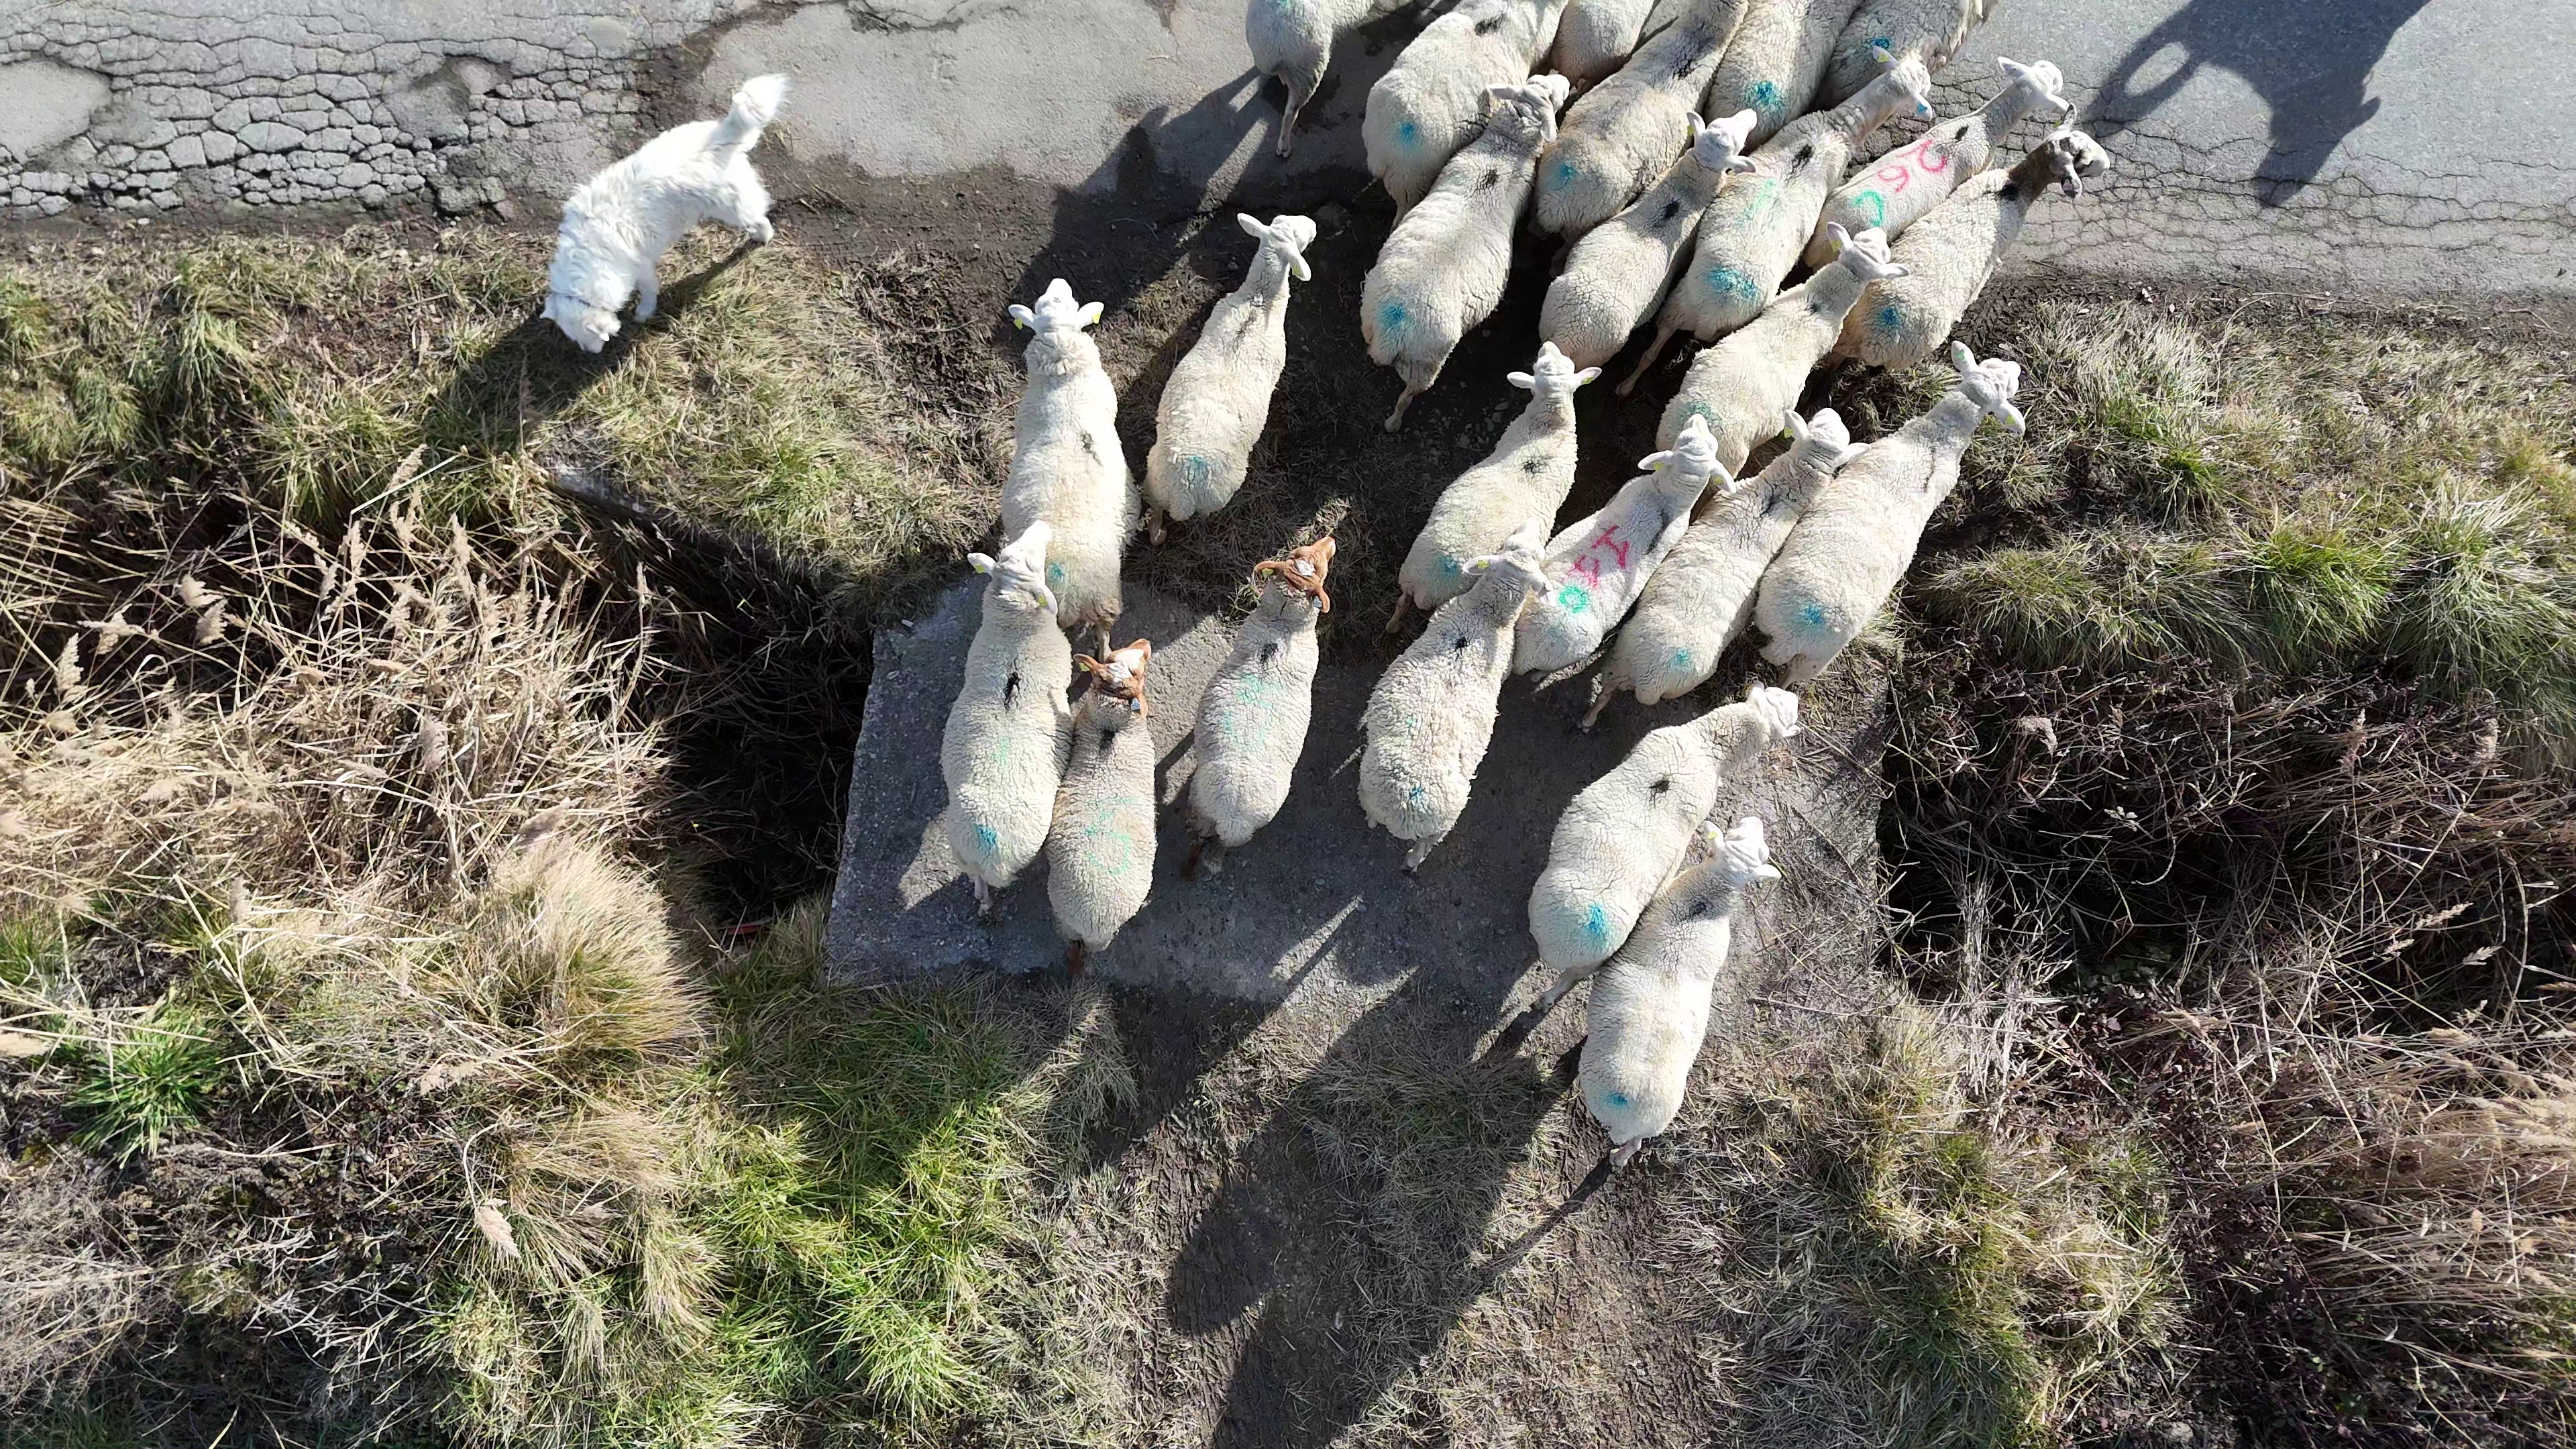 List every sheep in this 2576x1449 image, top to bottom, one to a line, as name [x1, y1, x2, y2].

sheep [1247, 0, 1414, 161]
sheep [1360, 0, 1564, 201]
sheep [1535, 0, 1748, 236]
sheep [1550, 0, 1657, 86]
sheep [1707, 0, 1861, 153]
sheep [1824, 0, 1986, 112]
sheep [1664, 47, 1932, 343]
sheep [1802, 56, 2071, 270]
sheep [1357, 74, 1571, 395]
sheep [1852, 104, 2110, 376]
sheep [1536, 108, 1757, 369]
sheep [1144, 214, 1317, 520]
sheep [1659, 222, 1910, 496]
sheep [1000, 278, 1141, 637]
sheep [1756, 339, 2026, 686]
sheep [1398, 341, 1601, 630]
sheep [1581, 407, 1871, 735]
sheep [1511, 413, 1736, 682]
sheep [937, 518, 1076, 896]
sheep [1356, 521, 1558, 870]
sheep [1174, 537, 1336, 876]
sheep [1045, 637, 1157, 954]
sheep [1527, 681, 1797, 1008]
sheep [1579, 816, 1782, 1168]